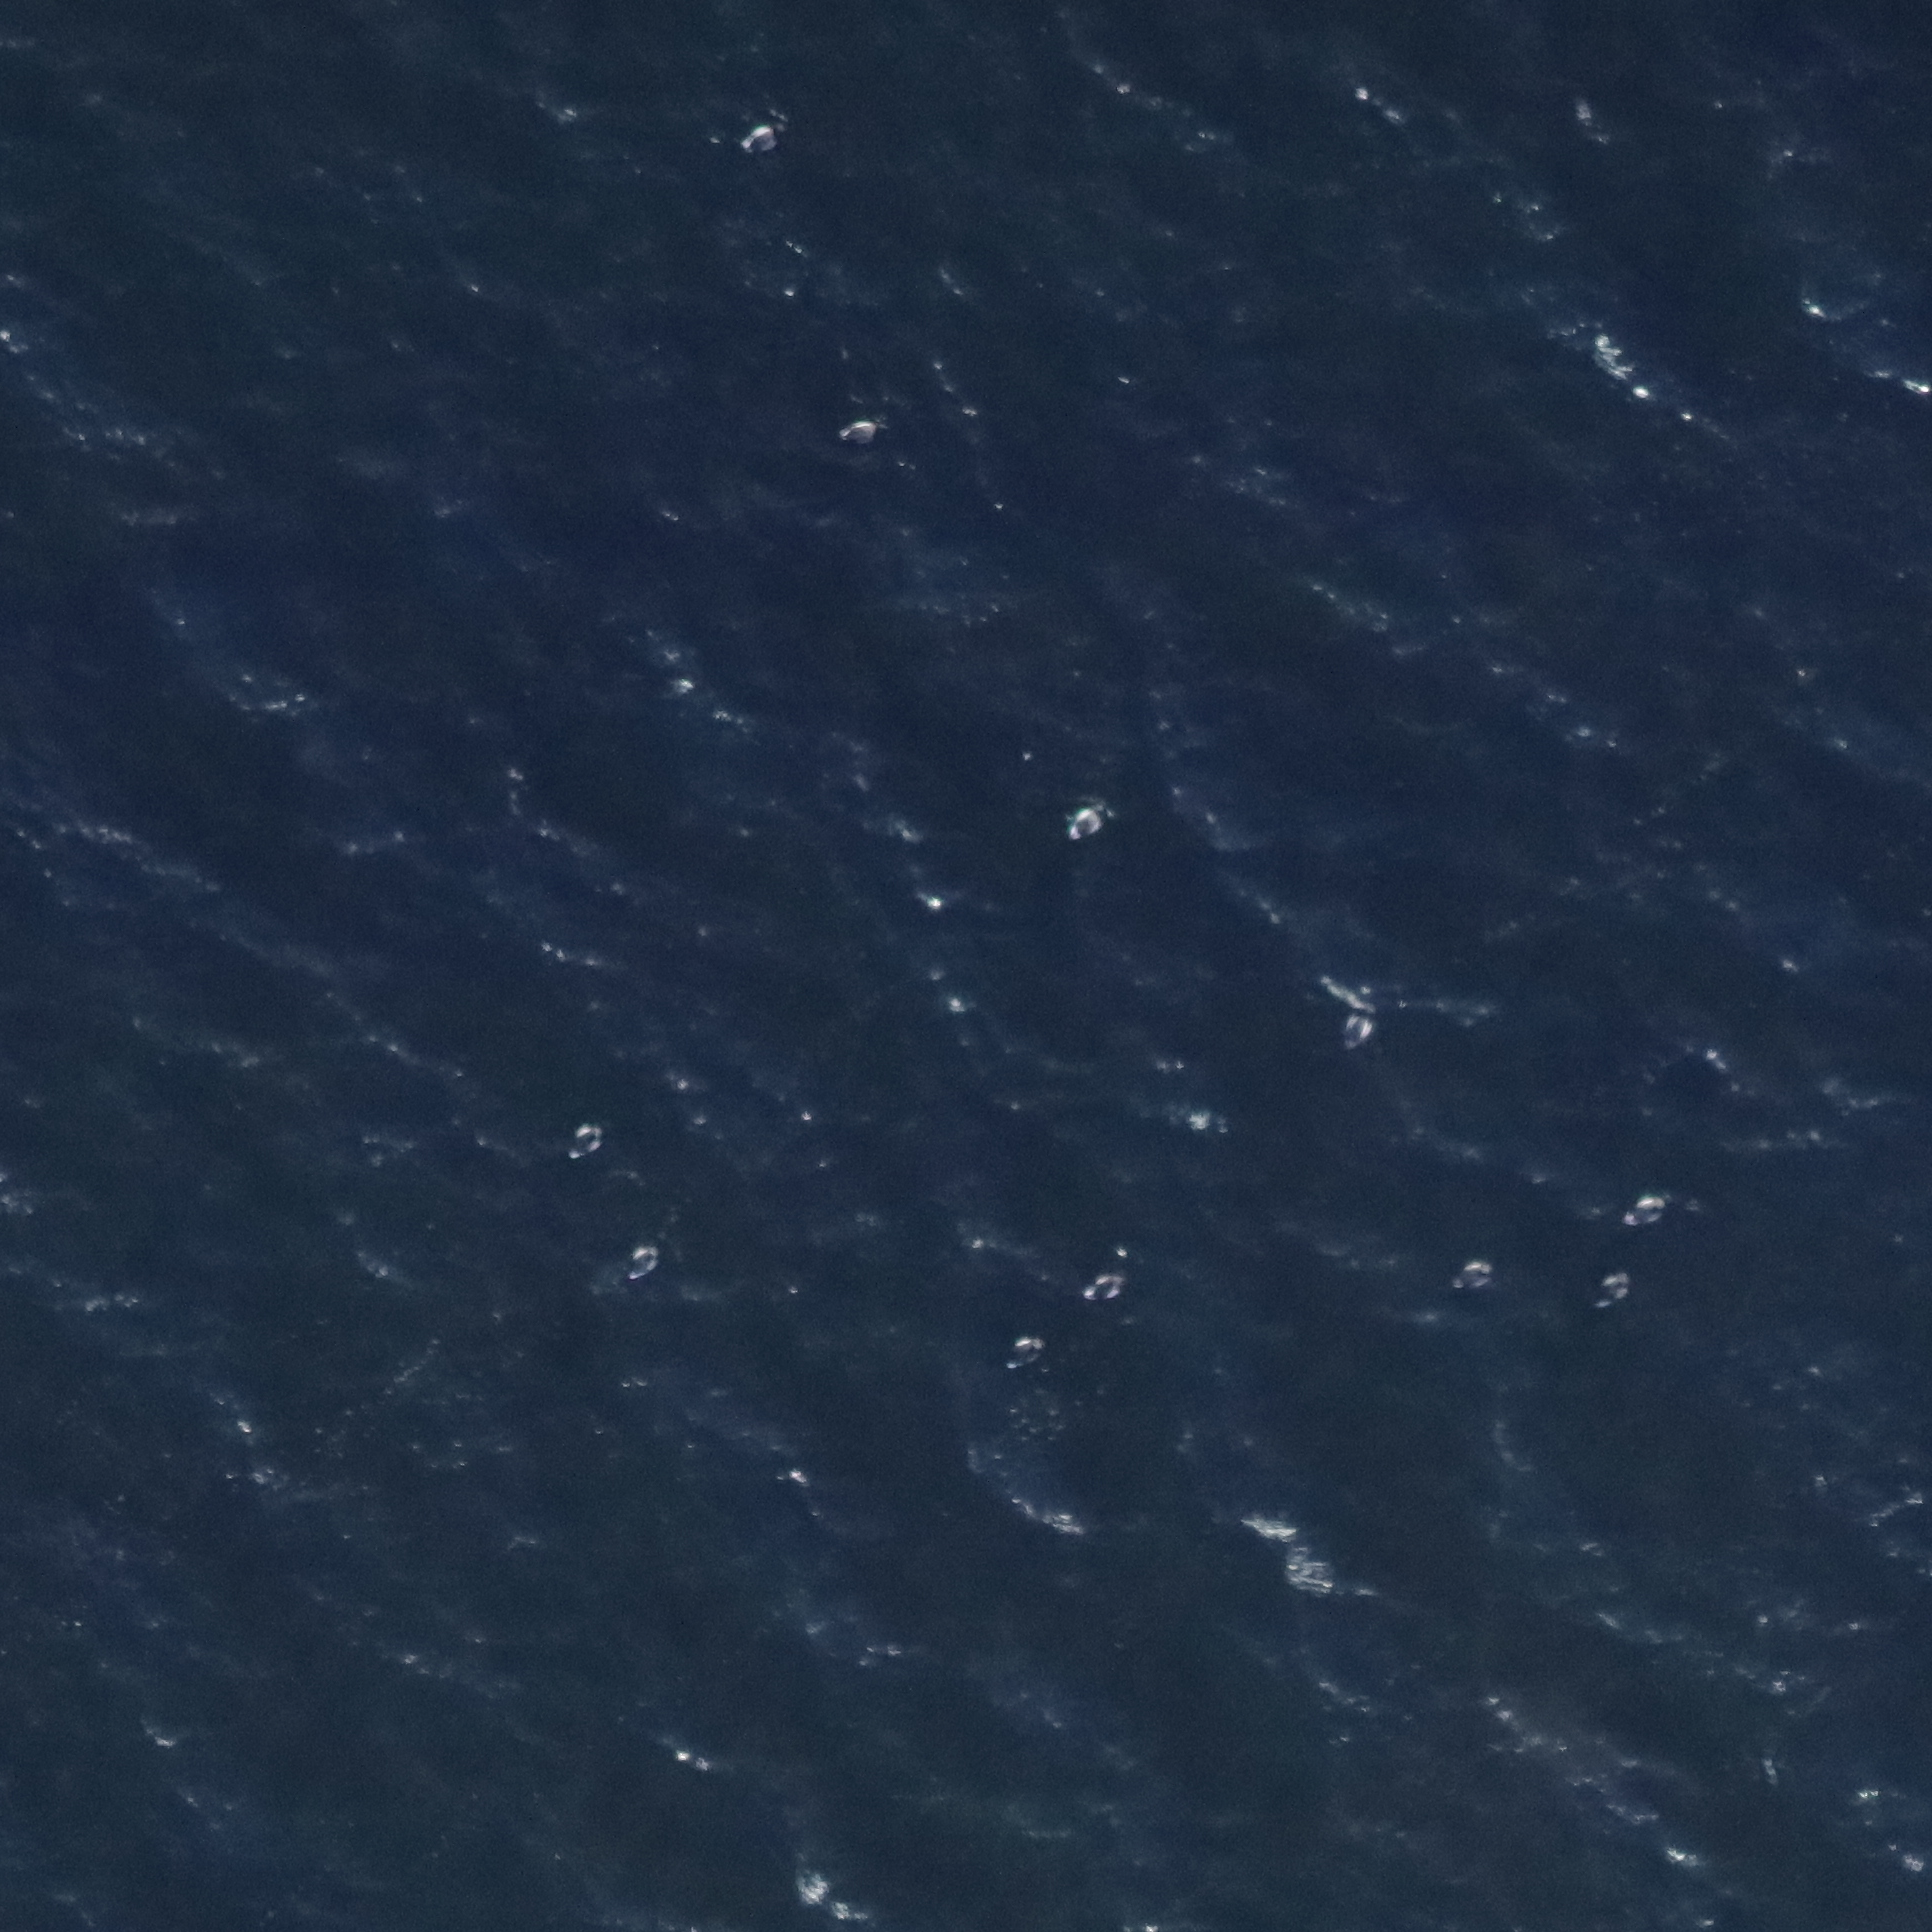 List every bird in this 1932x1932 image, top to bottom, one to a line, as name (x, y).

brant (766, 135)
brant (862, 430)
brant (1088, 823)
brant (1357, 1030)
brant (589, 1140)
brant (1647, 1214)
brant (639, 1264)
brant (1474, 1273)
brant (1101, 1286)
brant (1615, 1287)
brant (1025, 1350)